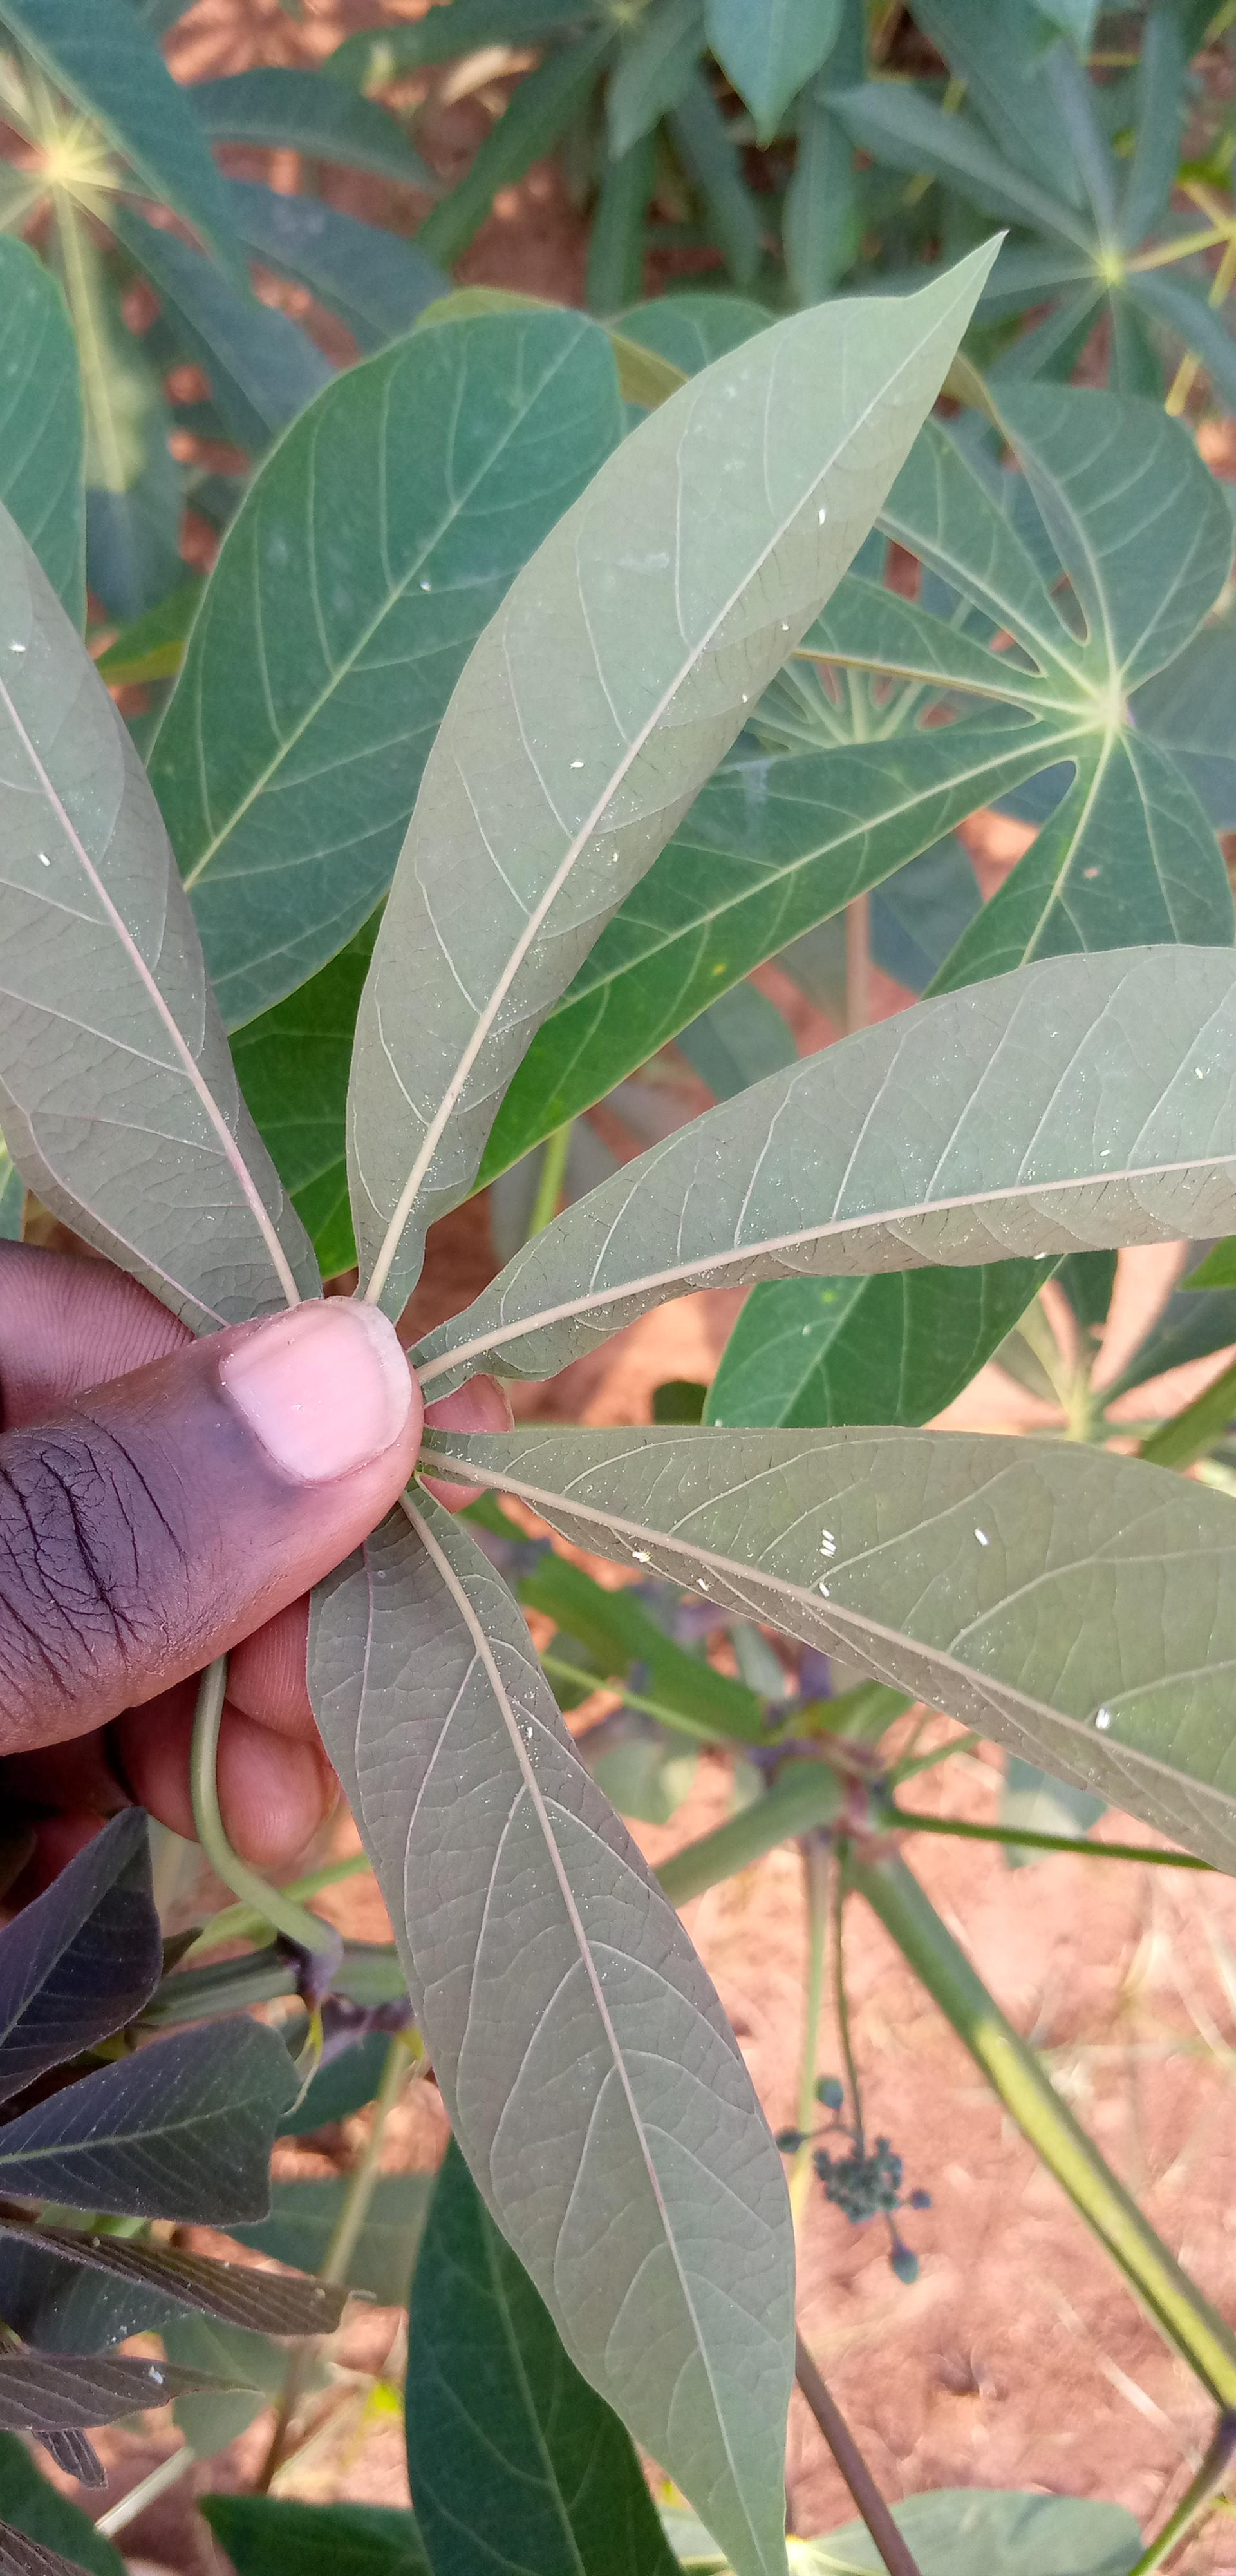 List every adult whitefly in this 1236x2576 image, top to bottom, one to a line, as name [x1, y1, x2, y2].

whitefly [815, 504, 829, 527]
whitefly [417, 578, 431, 596]
whitefly [778, 621, 792, 634]
whitefly [7, 641, 28, 654]
whitefly [737, 690, 751, 706]
whitefly [568, 760, 586, 772]
whitefly [608, 849, 623, 867]
whitefly [36, 852, 52, 869]
whitefly [1192, 1065, 1206, 1081]
whitefly [1097, 1148, 1112, 1159]
whitefly [1029, 1250, 1047, 1264]
whitefly [971, 1526, 989, 1548]
whitefly [819, 1528, 834, 1542]
whitefly [818, 1539, 838, 1560]
whitefly [629, 1548, 651, 1567]
whitefly [693, 1576, 711, 1593]
whitefly [816, 1579, 832, 1600]
whitefly [1091, 1703, 1111, 1730]
whitefly [524, 1723, 536, 1740]